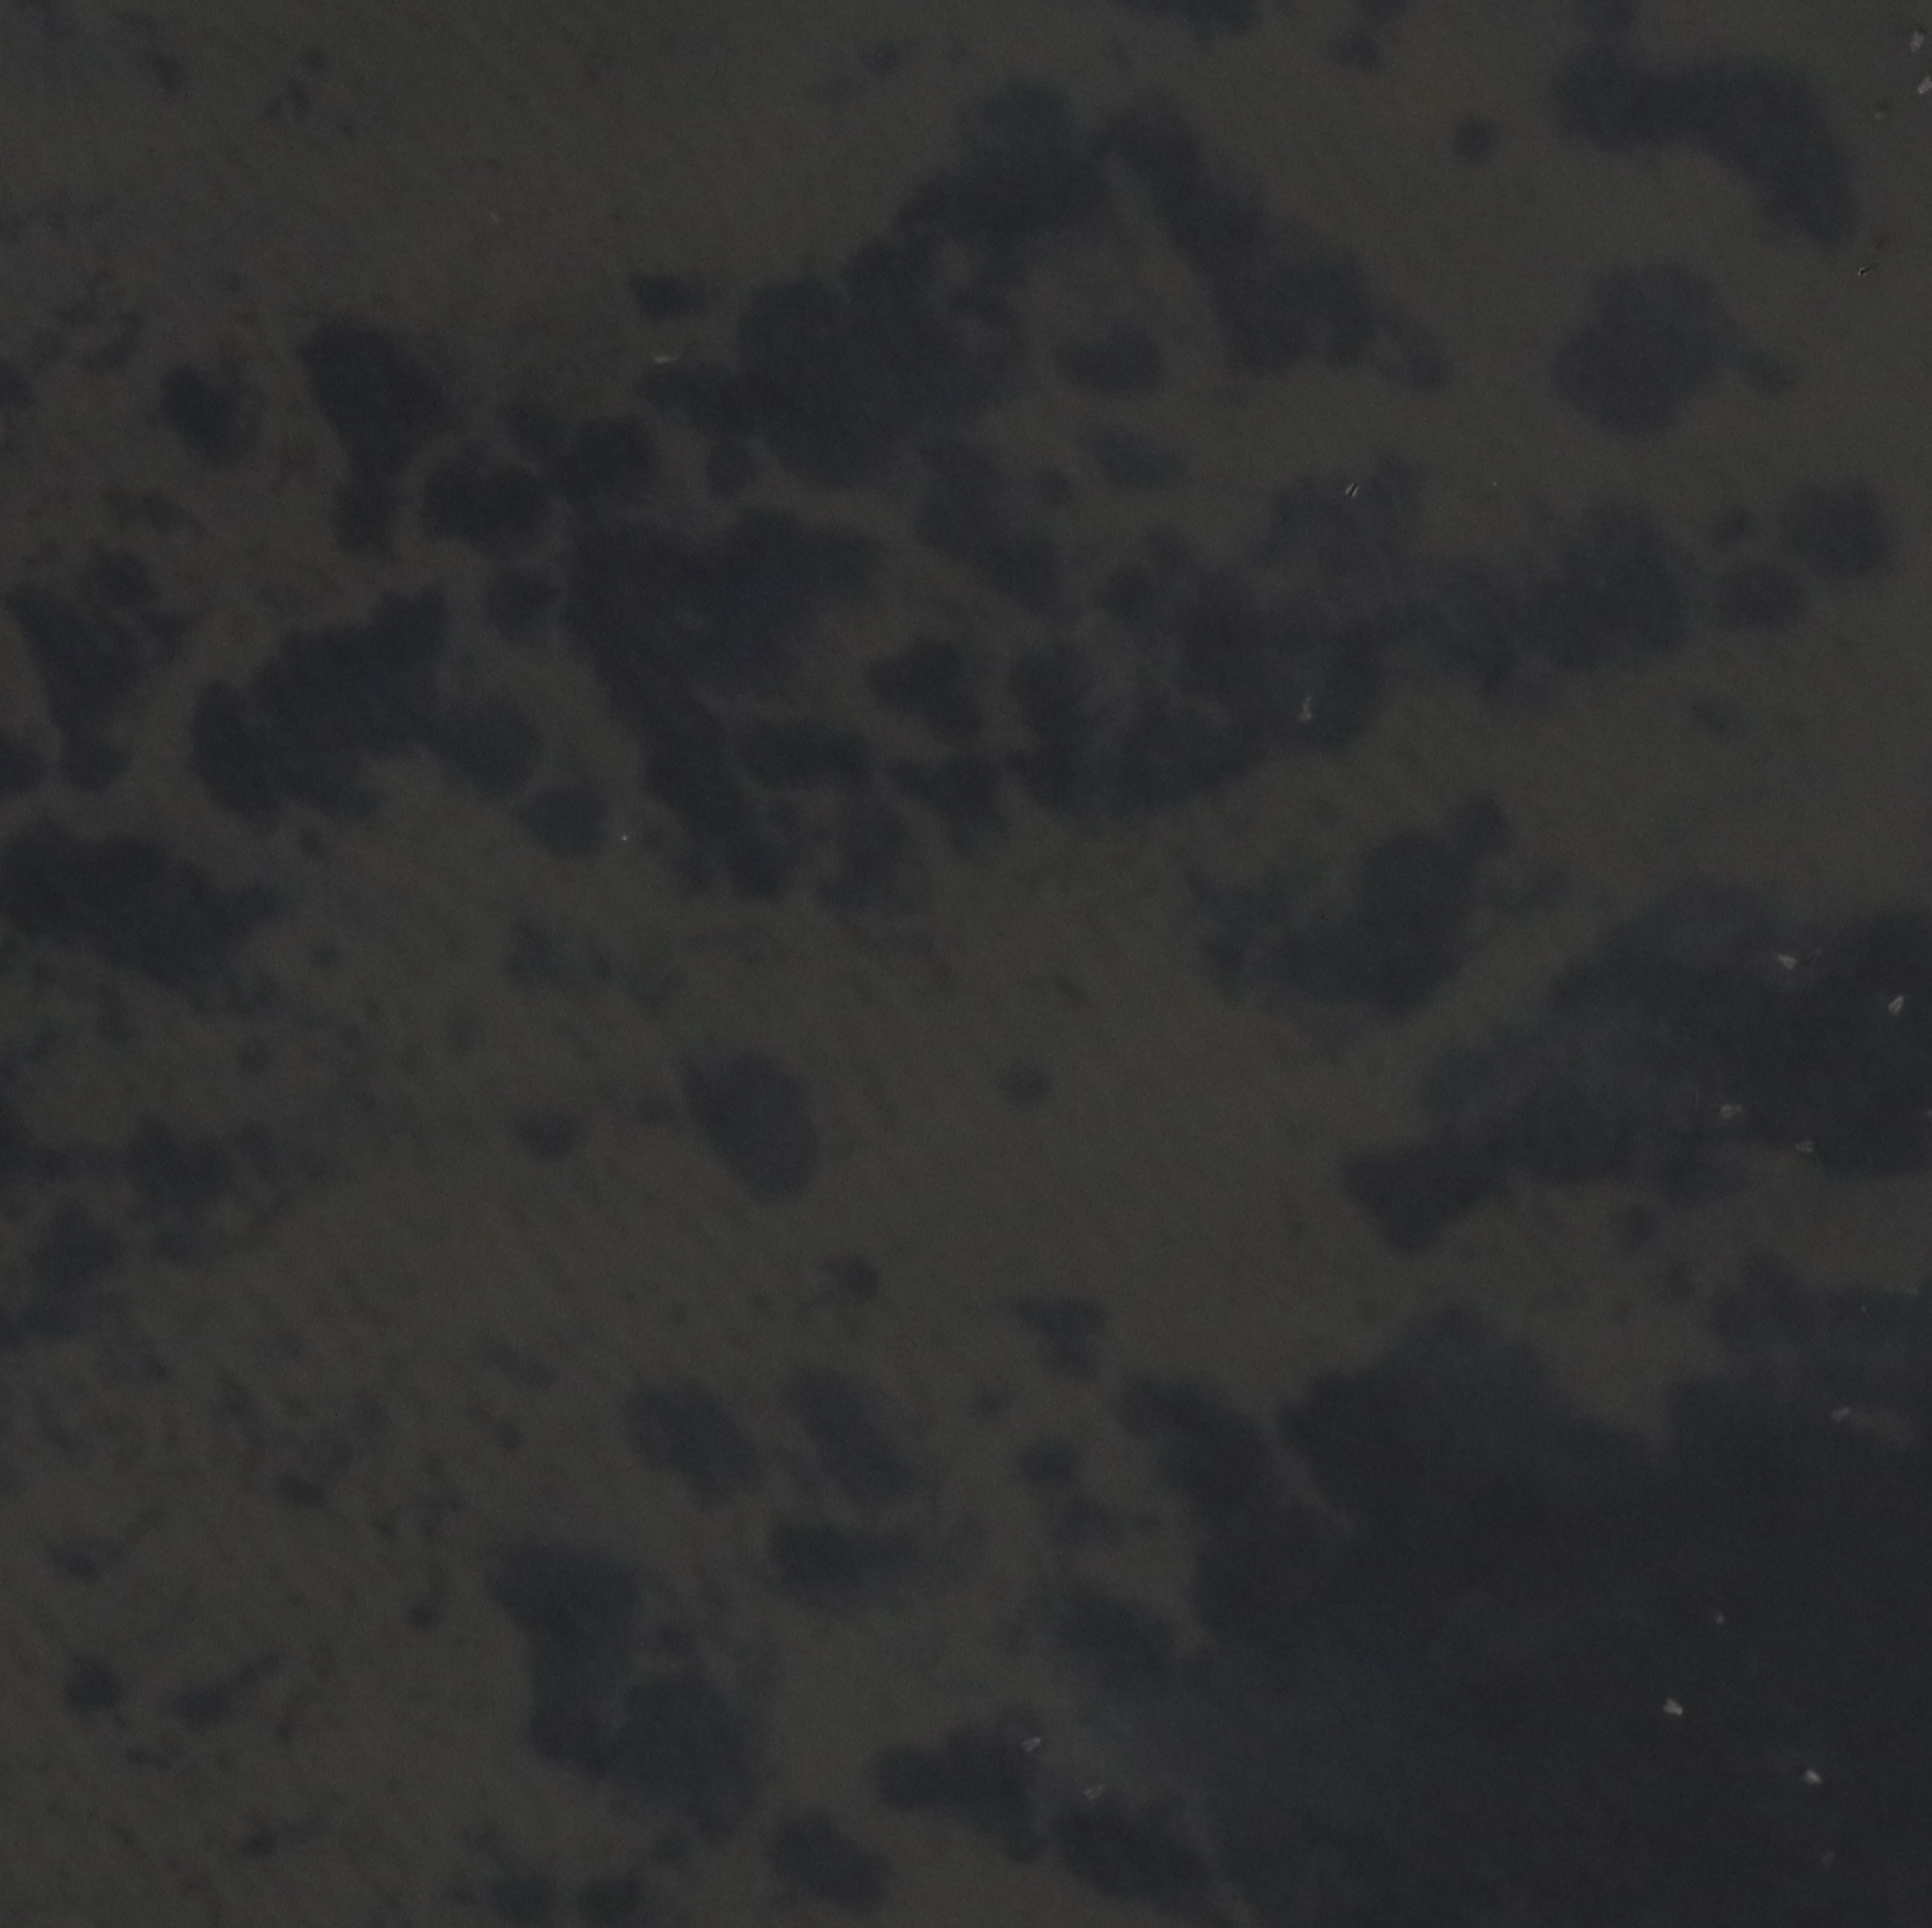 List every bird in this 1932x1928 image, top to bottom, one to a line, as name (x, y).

other bird (1912, 37)
other bird (1918, 86)
other bird (1875, 113)
other bird (1876, 237)
other bird (1863, 267)
other bird (1355, 489)
other bird (1780, 949)
other bird (1890, 1003)
other bird (1727, 1106)
other bird (1803, 1151)
other bird (1833, 1412)
other bird (1677, 1710)
other bird (1028, 1743)
other bird (1810, 1776)
other bird (1096, 1785)
other bird (1825, 1851)